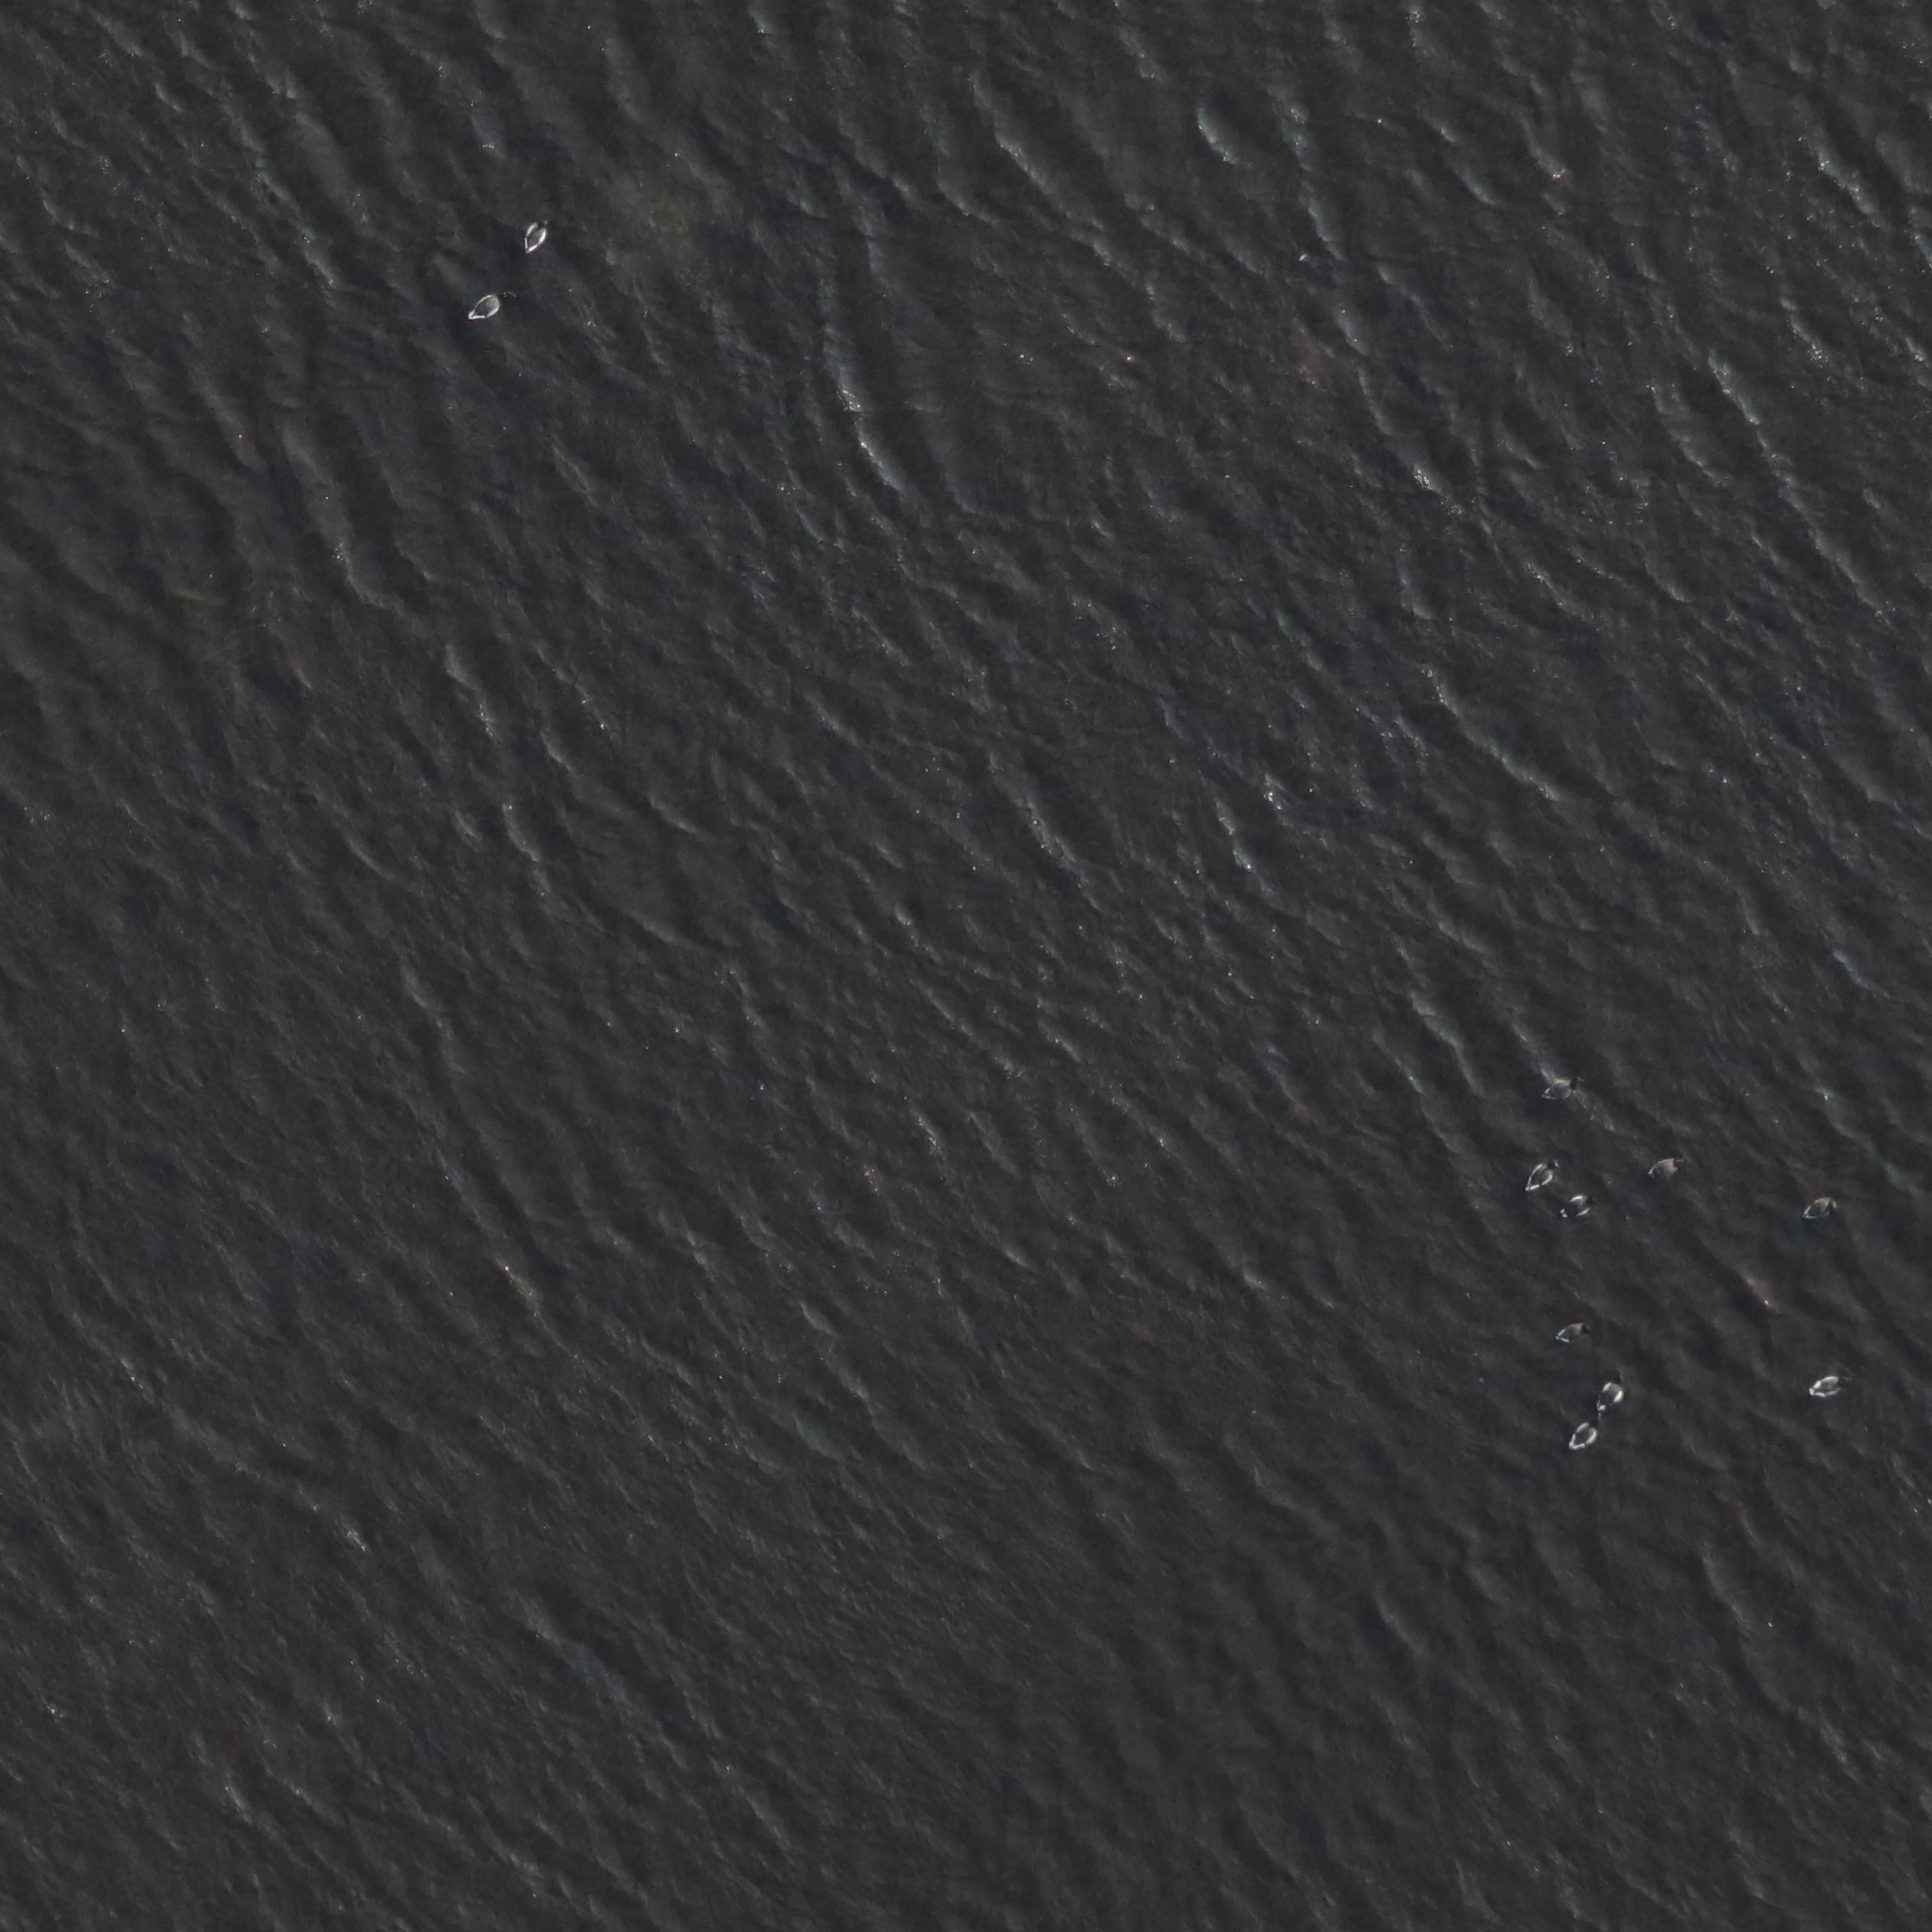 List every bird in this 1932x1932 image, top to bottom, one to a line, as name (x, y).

brant (534, 236)
brant (486, 306)
brant (1561, 1082)
brant (1666, 1166)
brant (1540, 1173)
brant (1574, 1203)
brant (1820, 1210)
brant (1573, 1330)
brant (1829, 1385)
brant (1609, 1394)
brant (1583, 1431)